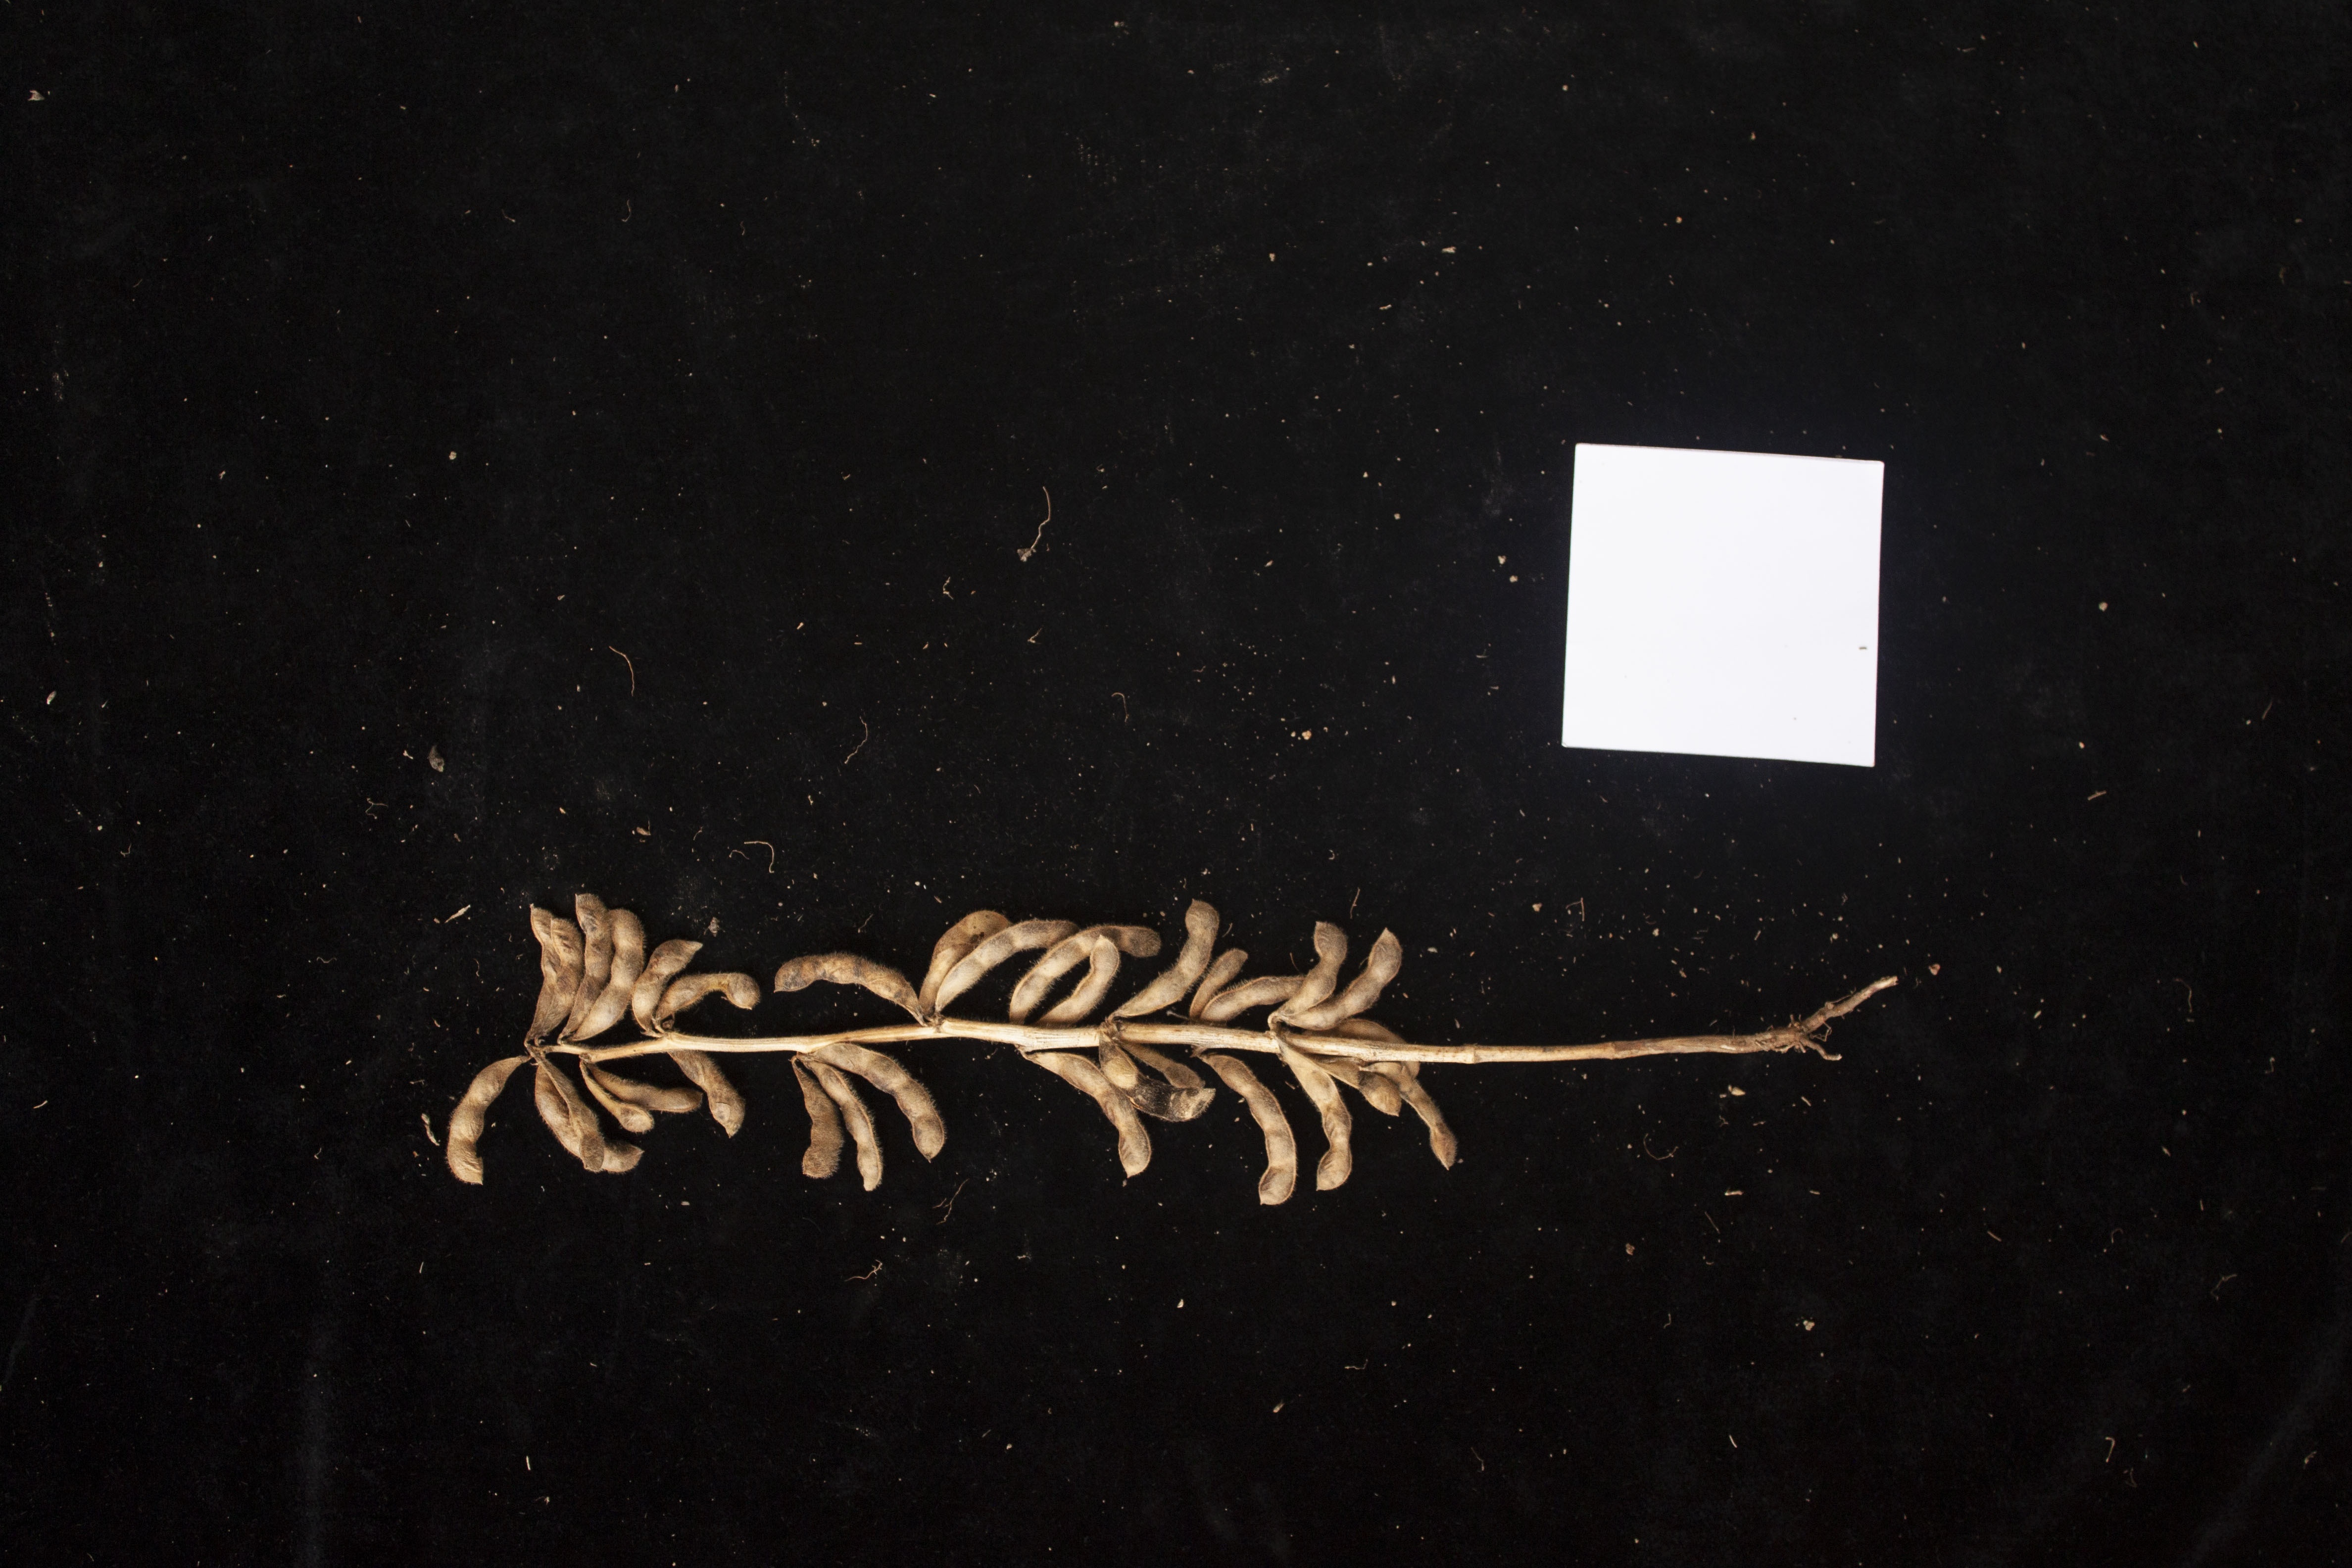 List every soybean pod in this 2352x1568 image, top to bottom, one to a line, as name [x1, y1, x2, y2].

soybean pod [559, 897, 611, 1039]
soybean pod [1109, 902, 1218, 1019]
soybean pod [527, 909, 560, 1042]
soybean pod [569, 912, 645, 1044]
soybean pod [918, 913, 1012, 1017]
soybean pod [538, 919, 582, 1038]
soybean pod [935, 921, 1082, 1014]
soybean pod [1278, 923, 1347, 1013]
soybean pod [1008, 927, 1161, 1025]
soybean pod [1268, 929, 1401, 1031]
soybean pod [1039, 938, 1118, 1028]
soybean pod [631, 942, 702, 1036]
soybean pod [773, 953, 922, 1023]
soybean pod [1188, 953, 1247, 1020]
soybean pod [655, 973, 761, 1028]
soybean pod [1201, 977, 1303, 1024]
soybean pod [1341, 1020, 1420, 1076]
soybean pod [1101, 1035, 1211, 1121]
soybean pod [1121, 1043, 1201, 1089]
soybean pod [1280, 1043, 1354, 1191]
soybean pod [798, 1044, 946, 1162]
soybean pod [665, 1050, 745, 1138]
soybean pod [1028, 1055, 1151, 1177]
soybean pod [540, 1055, 604, 1173]
soybean pod [447, 1056, 528, 1187]
soybean pod [1201, 1057, 1294, 1207]
soybean pod [1319, 1059, 1400, 1118]
soybean pod [801, 1059, 882, 1193]
soybean pod [792, 1063, 842, 1179]
soybean pod [1361, 1063, 1457, 1170]
soybean pod [592, 1067, 701, 1112]
soybean pod [582, 1070, 652, 1131]
soybean pod [536, 1072, 642, 1174]